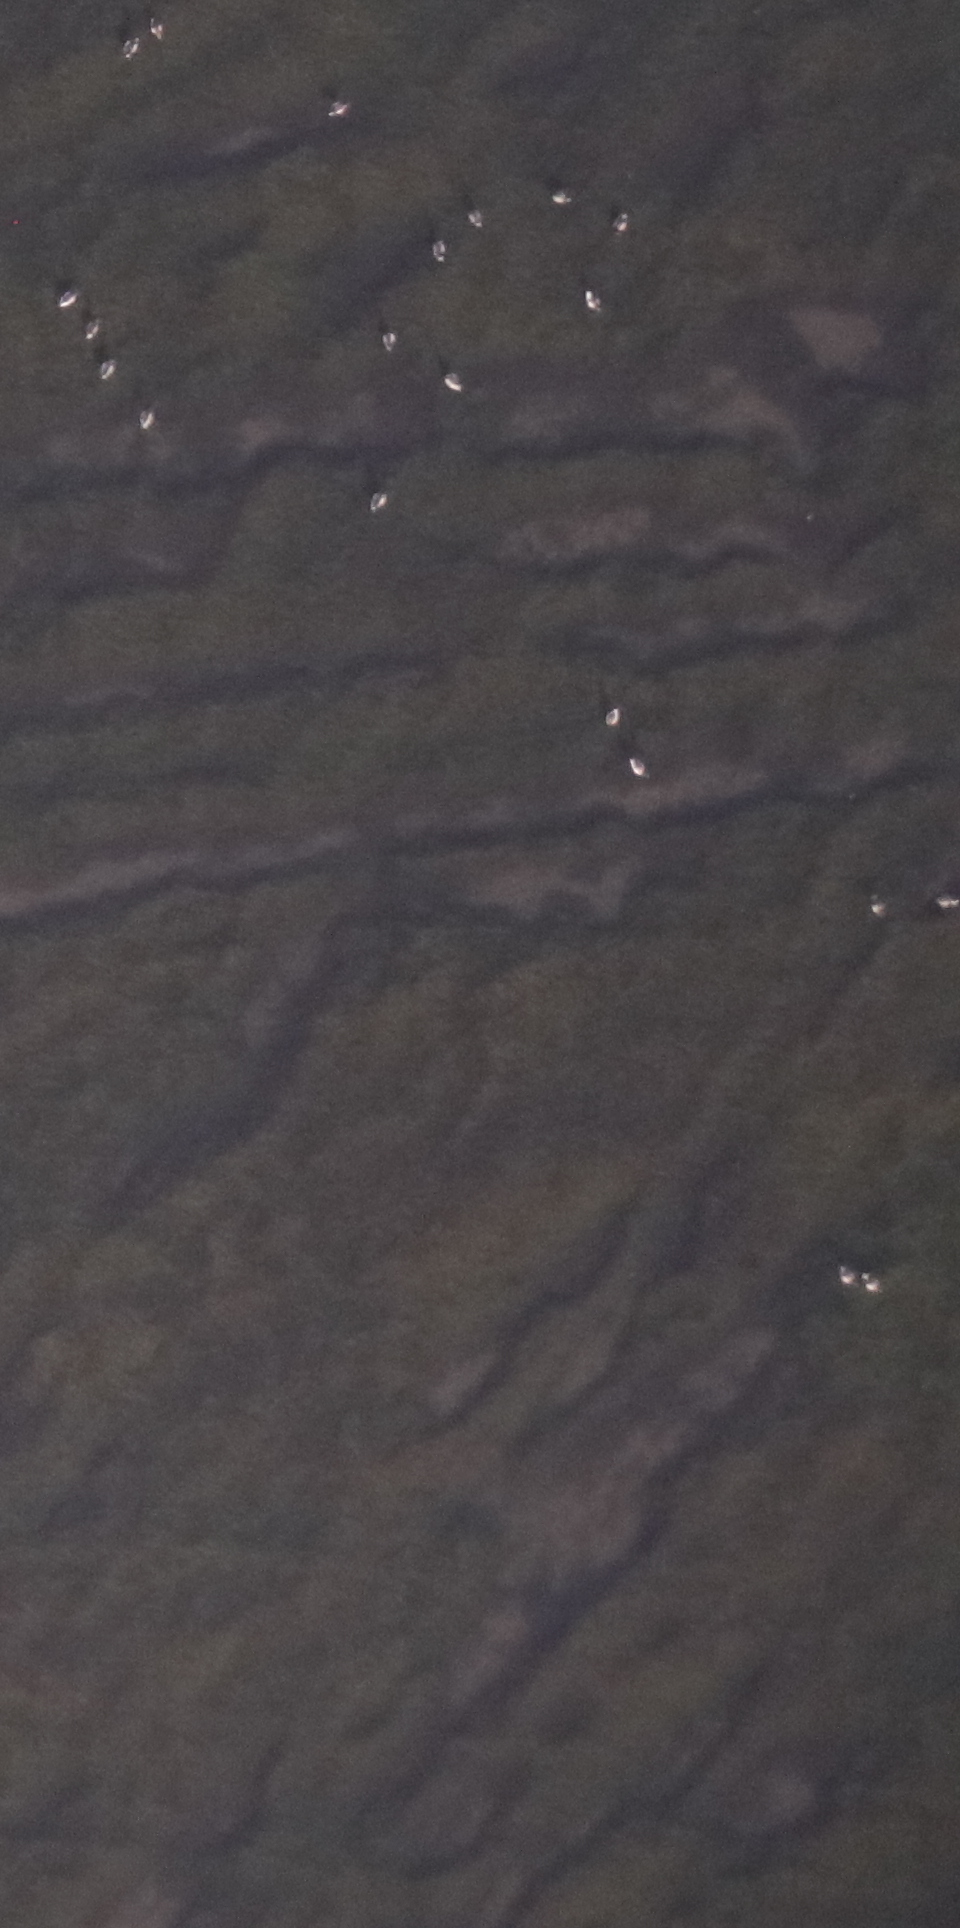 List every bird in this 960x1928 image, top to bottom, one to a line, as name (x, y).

brant (159, 27)
brant (130, 53)
brant (329, 107)
brant (565, 200)
brant (479, 220)
brant (620, 227)
brant (441, 255)
brant (593, 287)
brant (65, 292)
brant (93, 325)
brant (390, 335)
brant (118, 381)
brant (448, 382)
brant (150, 431)
brant (388, 508)
brant (609, 716)
brant (639, 765)
brant (946, 896)
brant (882, 910)
brant (848, 1279)
brant (874, 1287)